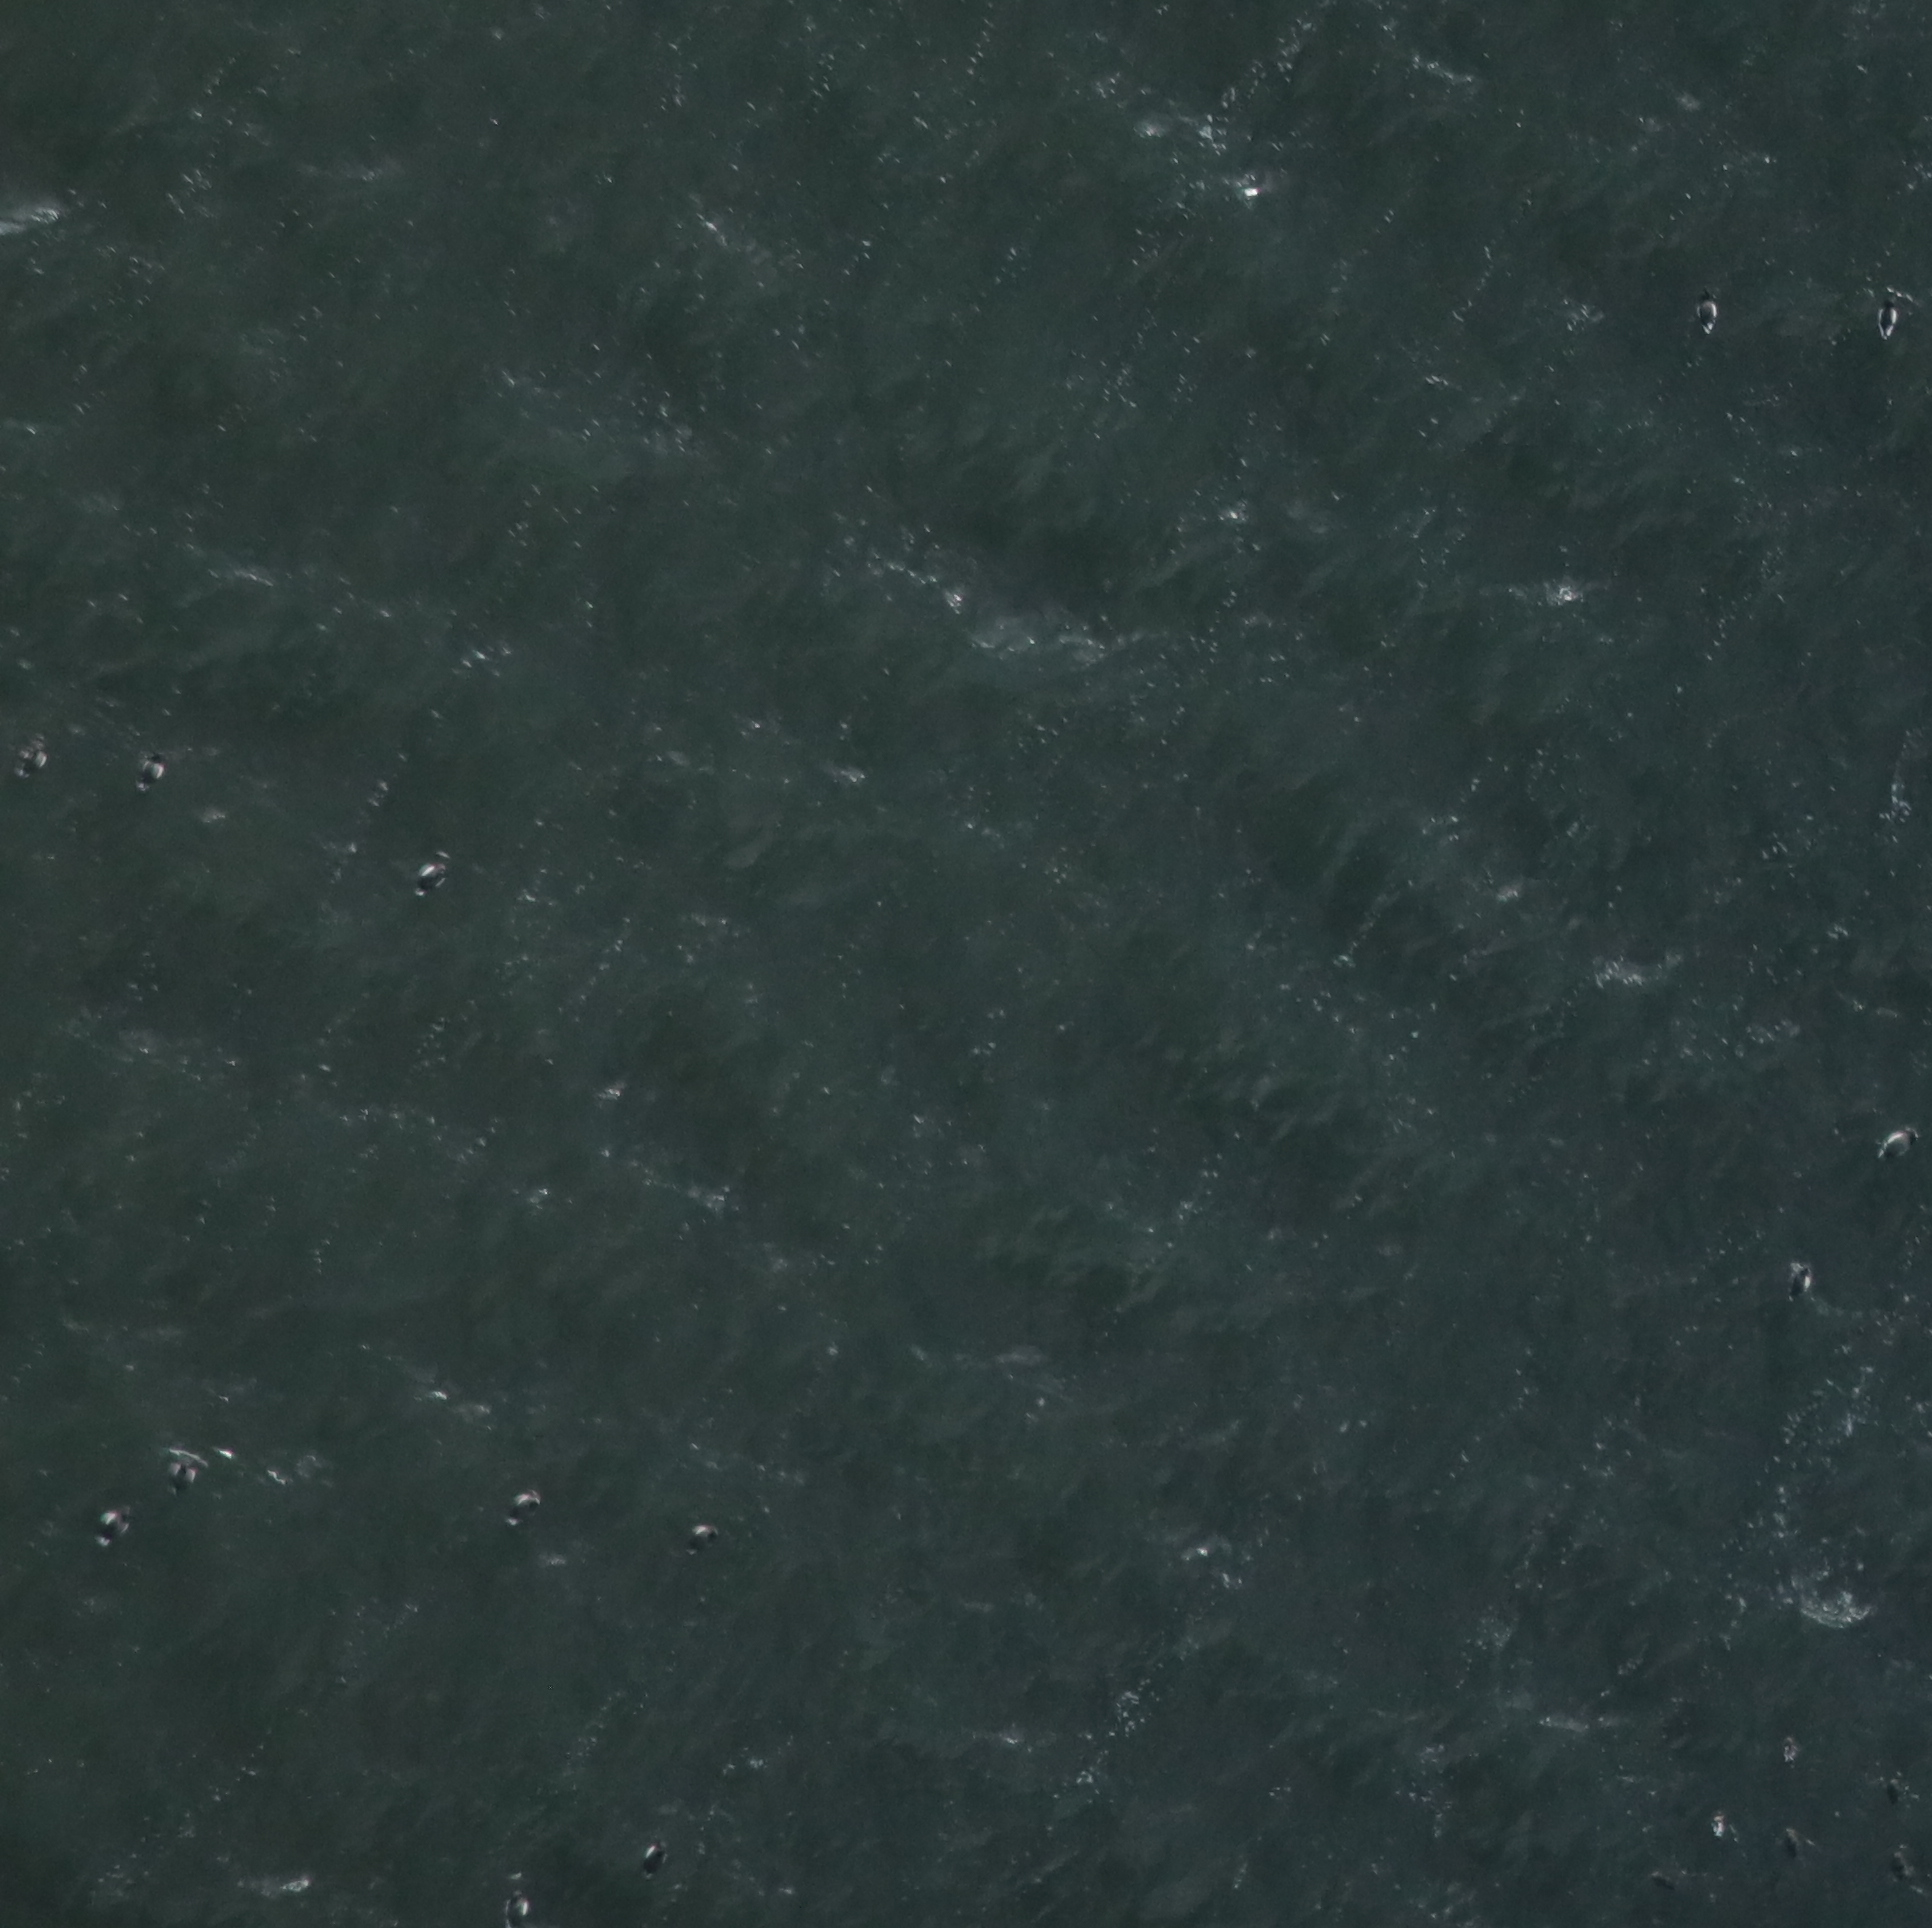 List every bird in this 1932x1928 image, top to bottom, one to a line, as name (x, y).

brant (1705, 312)
brant (1887, 317)
brant (35, 761)
brant (151, 769)
brant (432, 877)
brant (1899, 1143)
brant (1800, 1280)
brant (179, 1479)
brant (524, 1508)
brant (114, 1526)
brant (700, 1537)
other bird (1787, 1750)
other bird (1892, 1791)
other bird (1717, 1824)
other bird (1792, 1844)
brant (653, 1860)
other bird (1900, 1866)
other bird (1662, 1882)
brant (517, 1912)